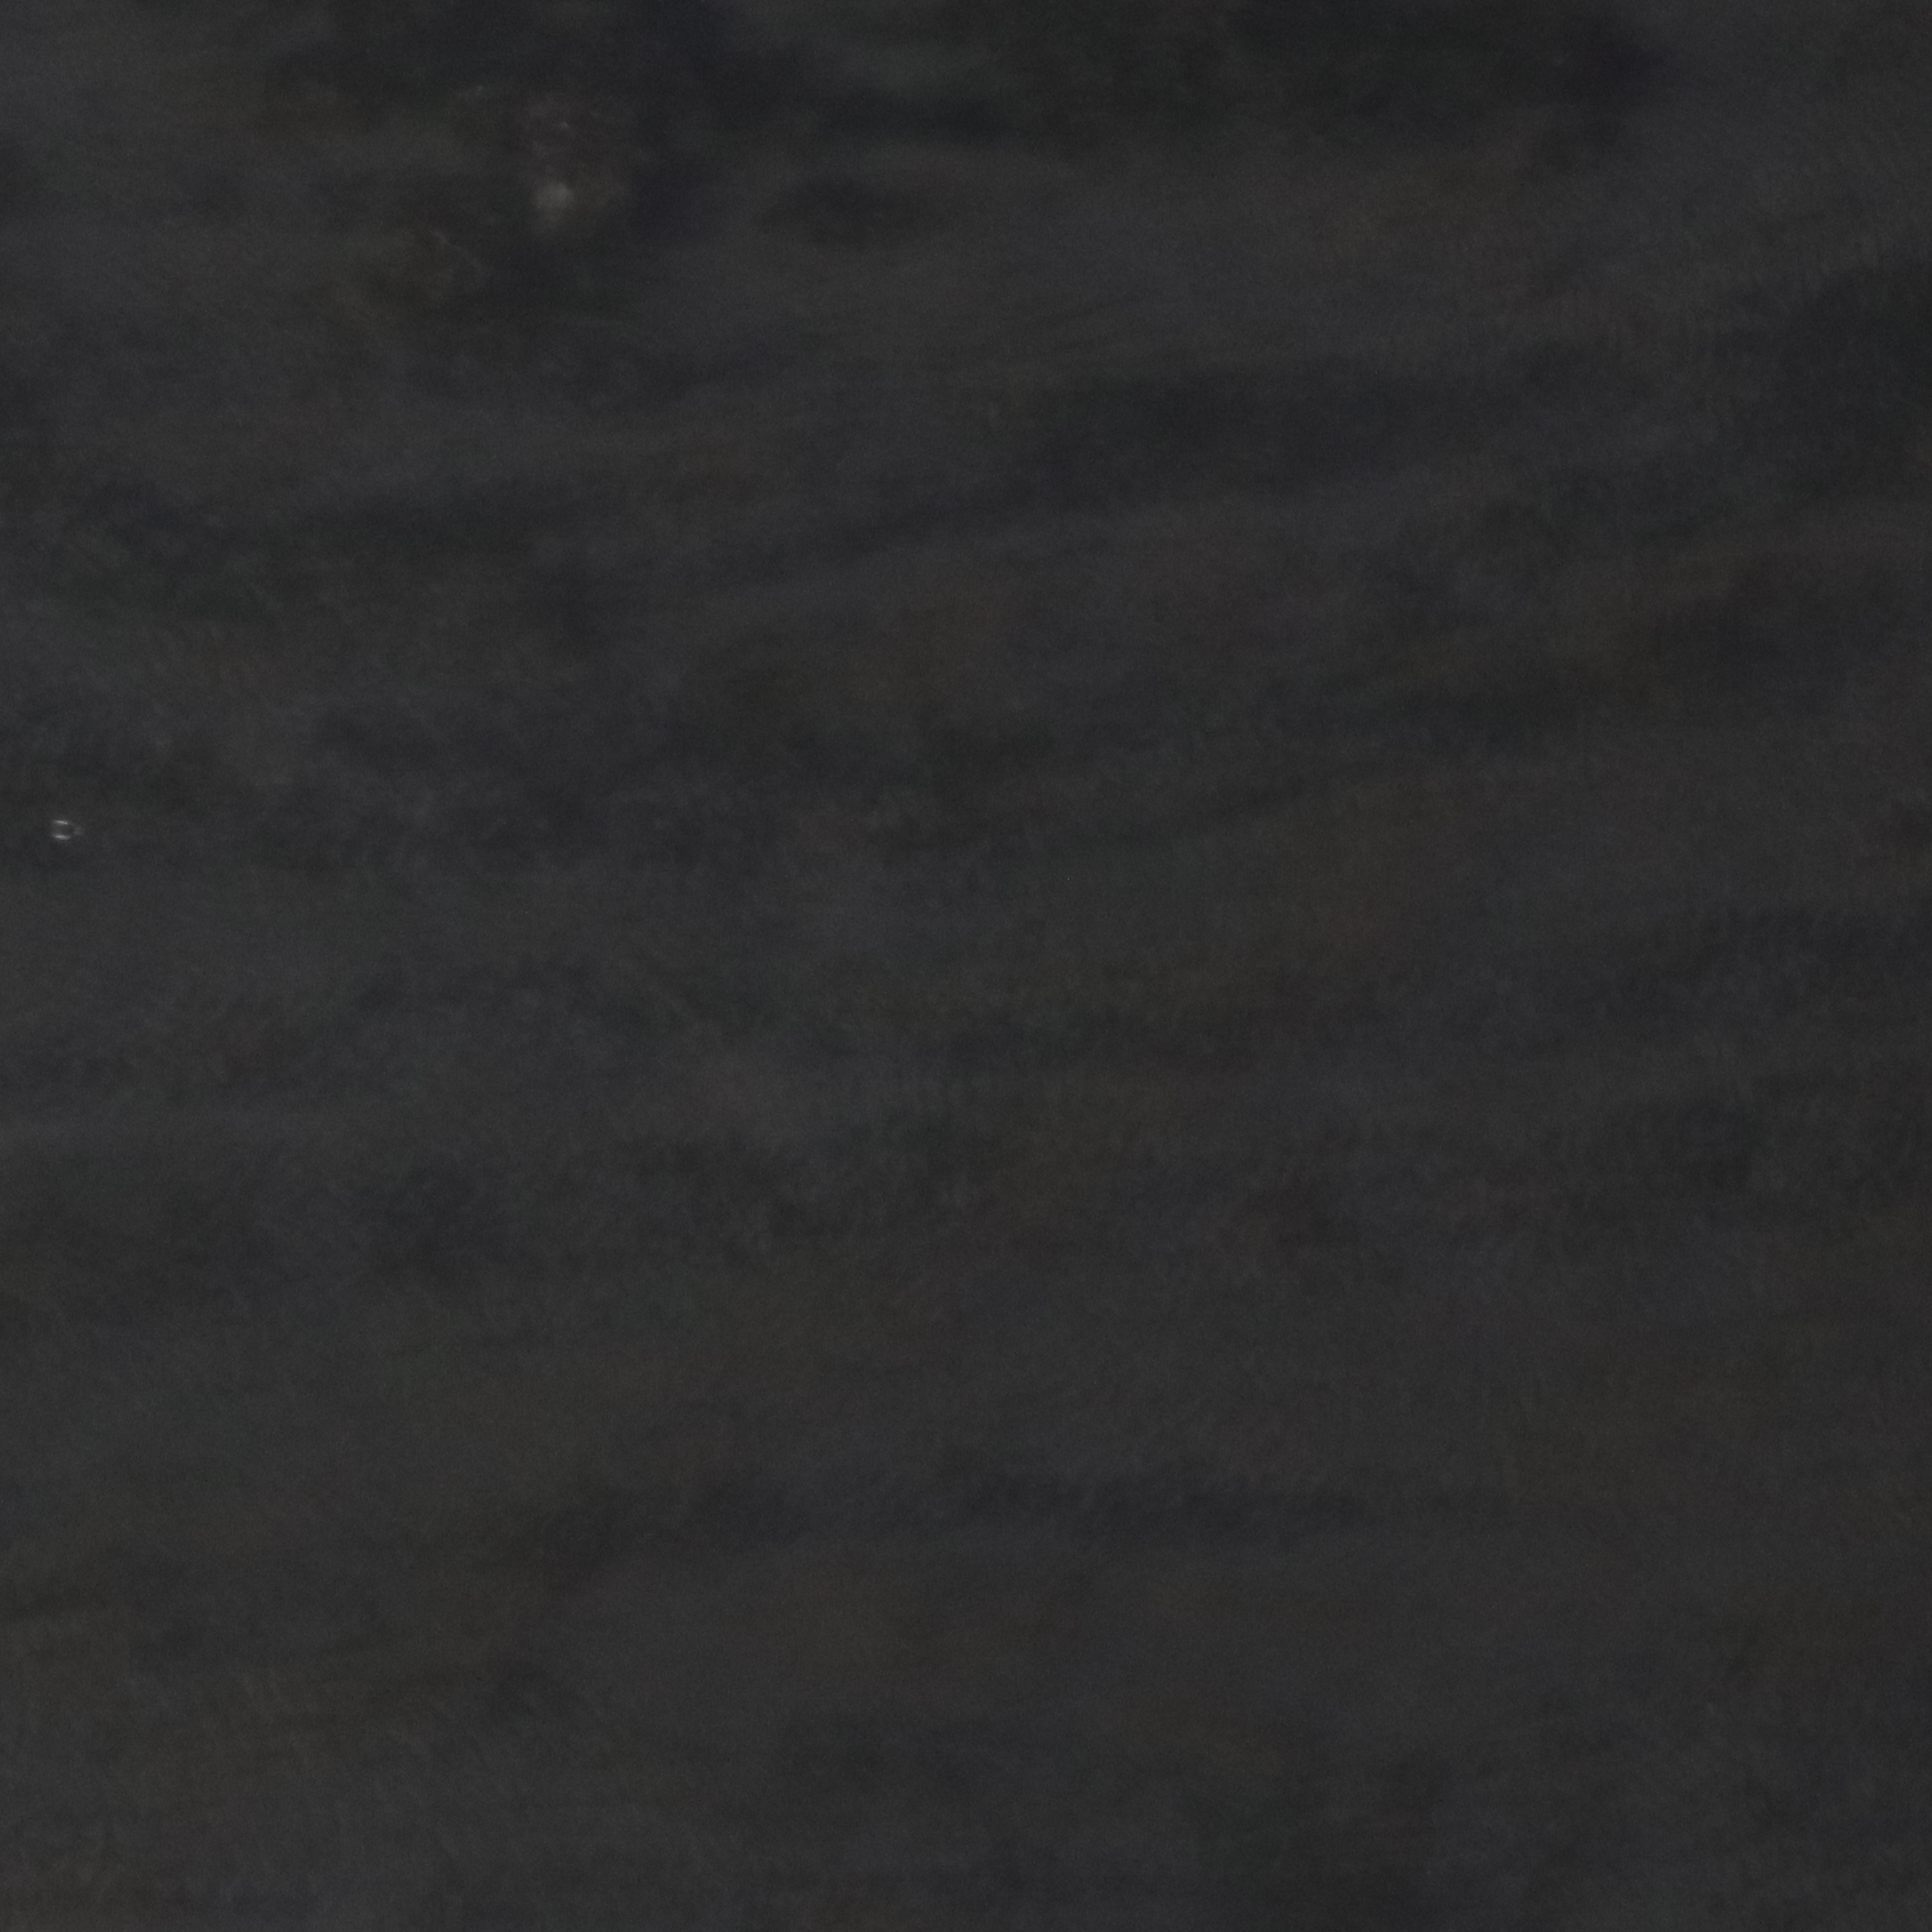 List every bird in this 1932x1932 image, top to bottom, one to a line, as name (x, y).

brant (63, 827)